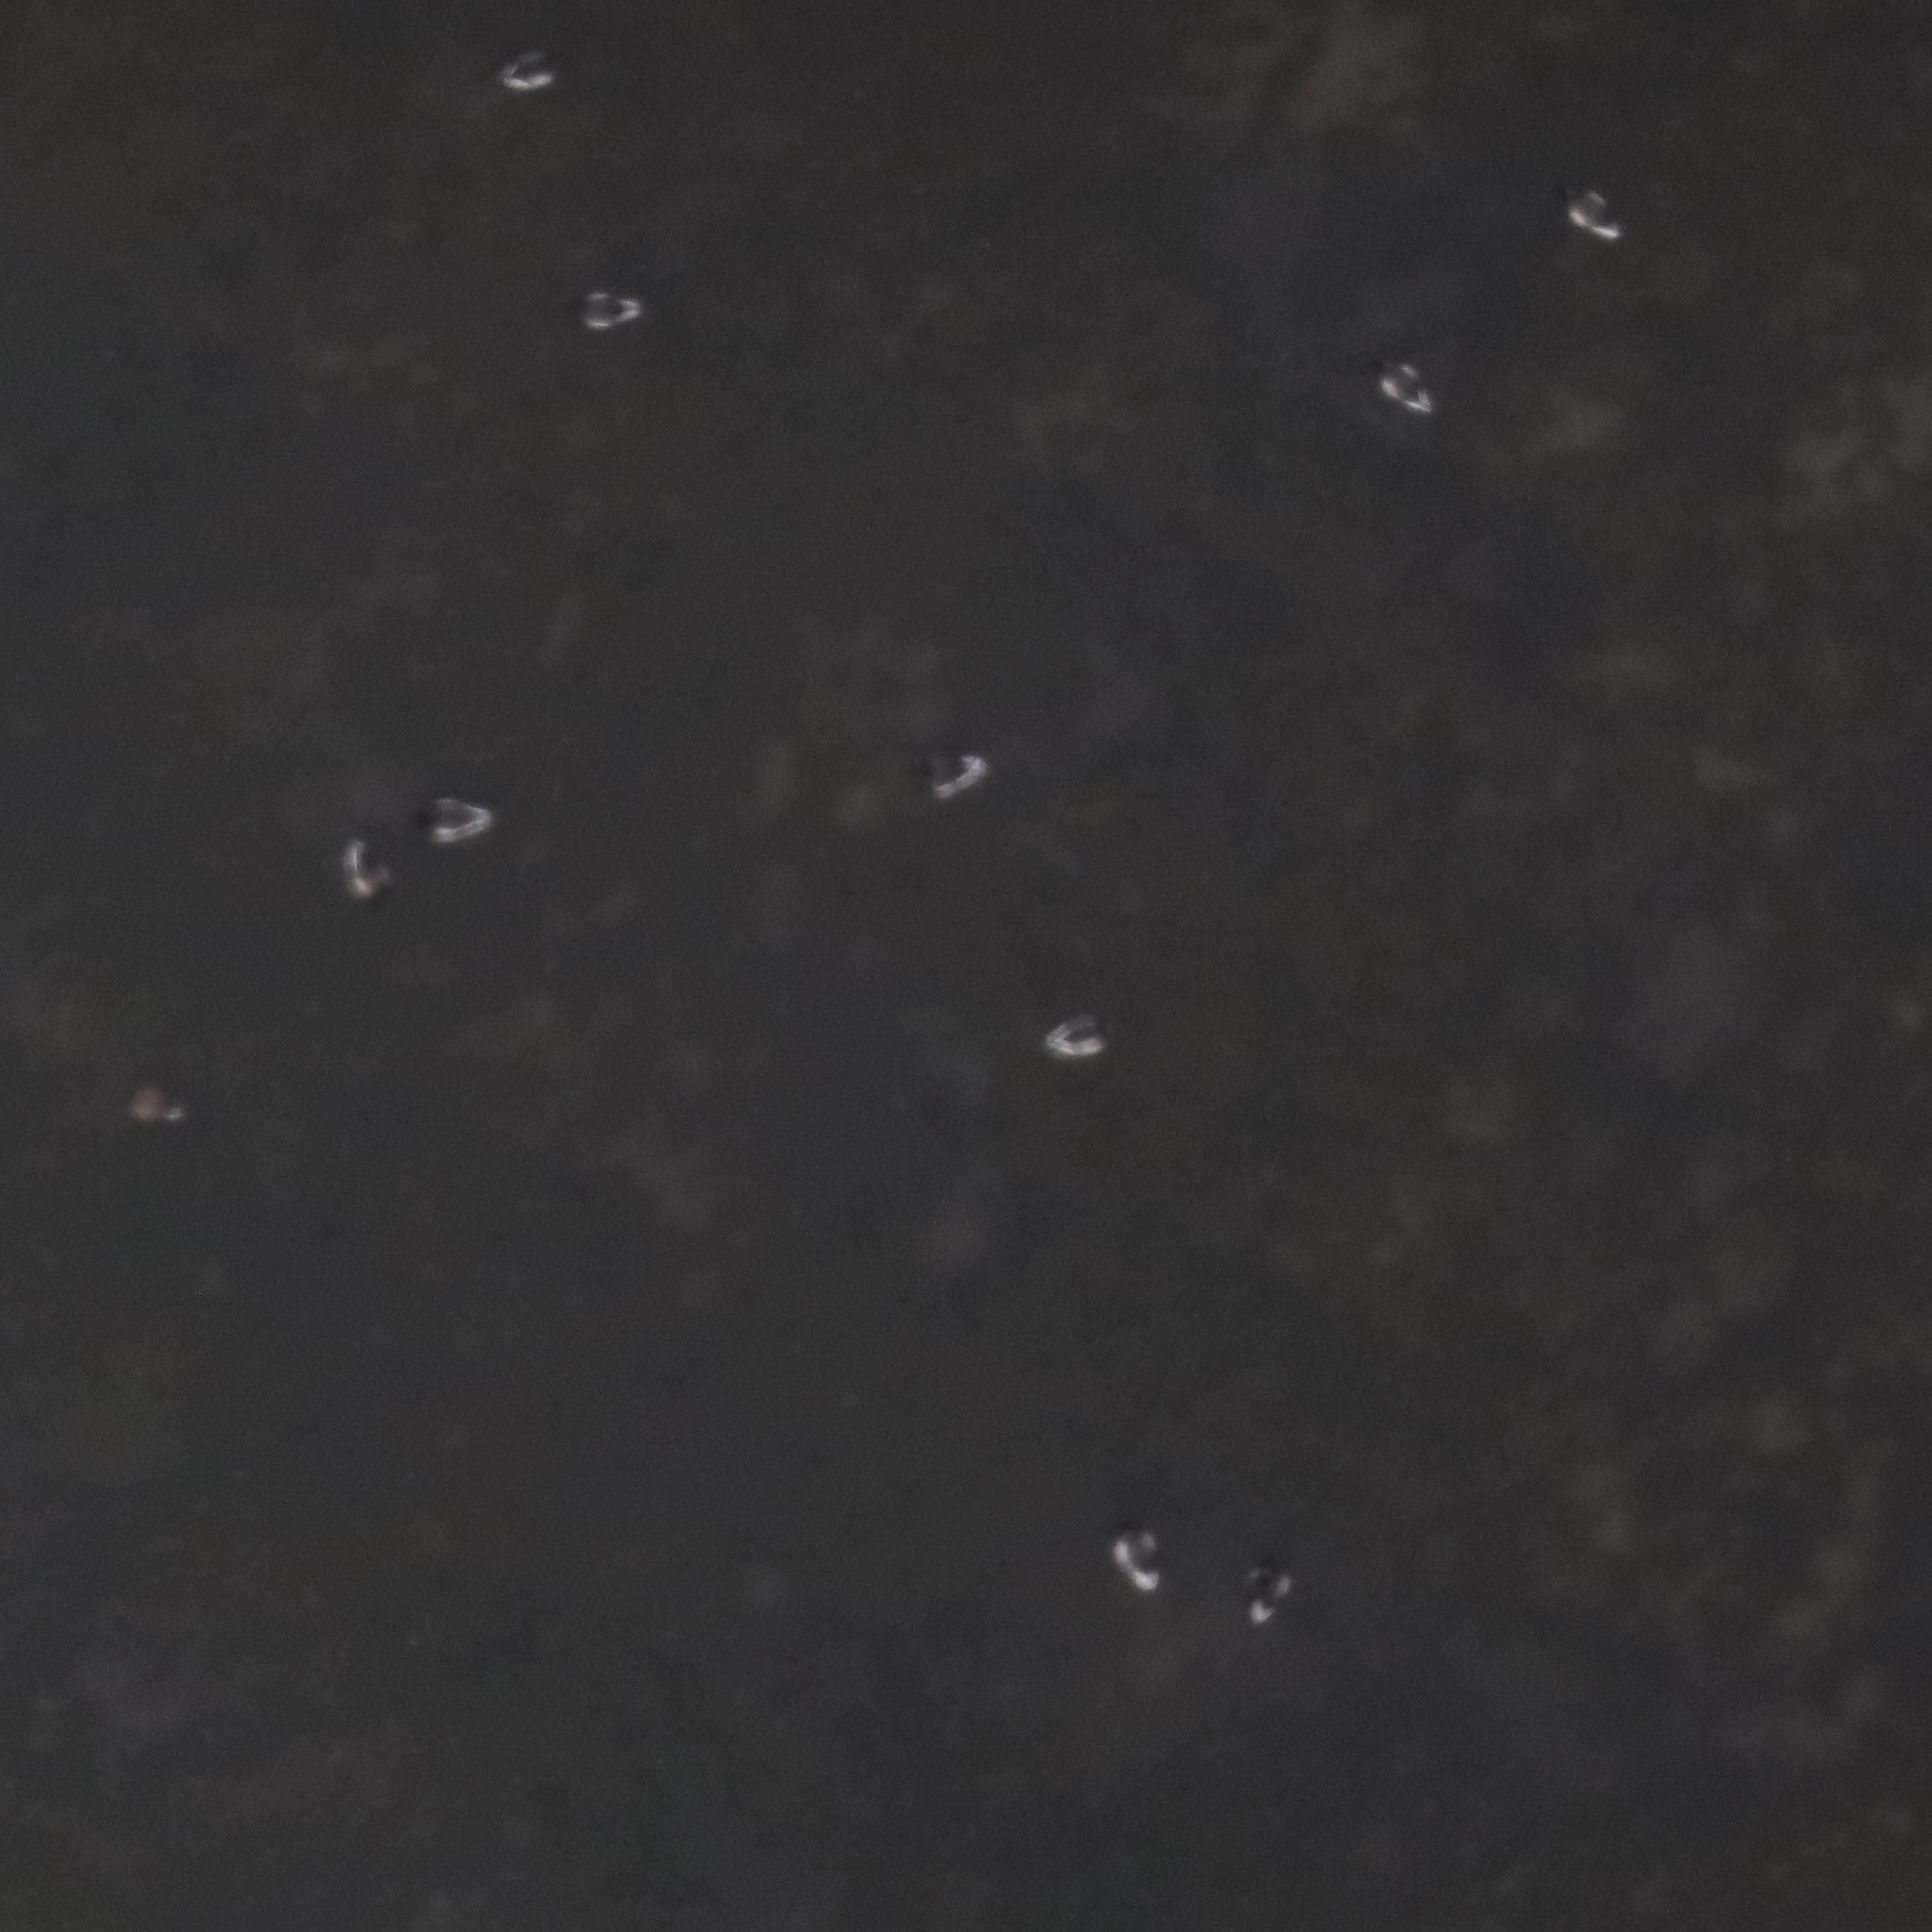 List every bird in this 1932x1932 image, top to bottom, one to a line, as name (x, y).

brant (530, 72)
brant (1593, 211)
brant (604, 311)
brant (1402, 384)
brant (959, 777)
brant (453, 819)
brant (366, 873)
brant (1075, 1035)
brant (156, 1107)
brant (1140, 1552)
brant (1268, 1587)